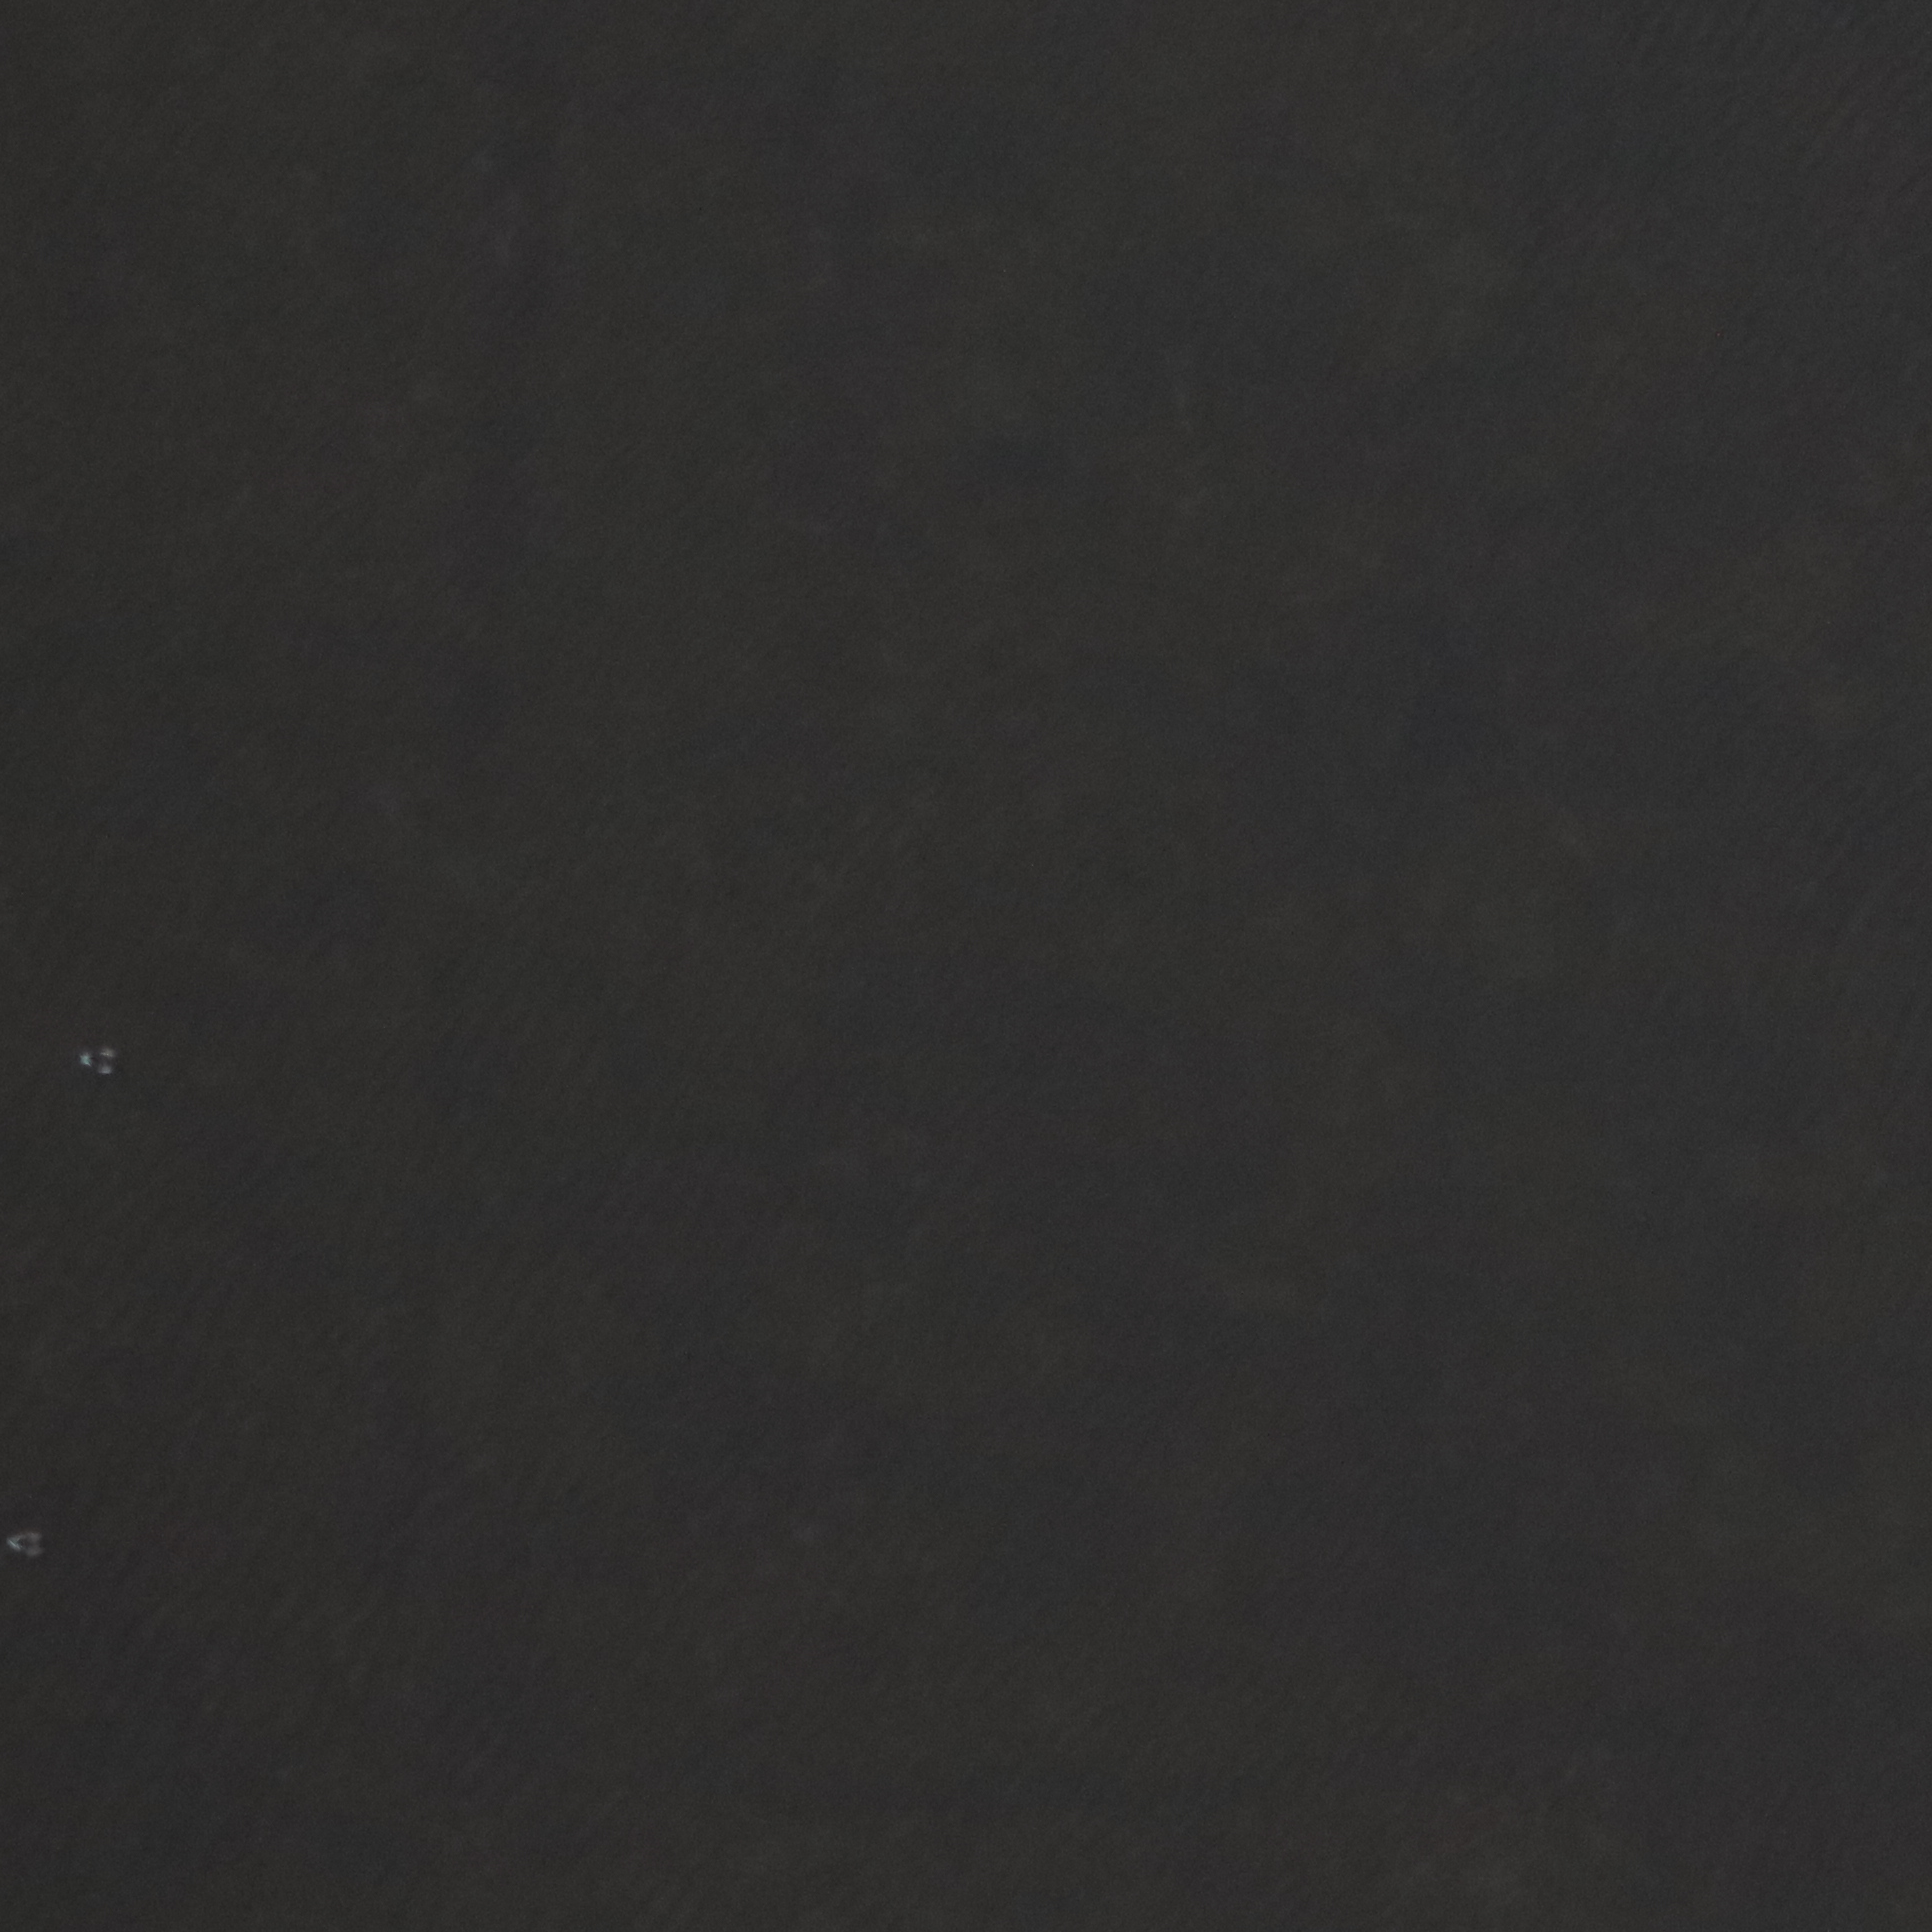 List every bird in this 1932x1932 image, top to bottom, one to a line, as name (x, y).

brant (103, 1060)
brant (30, 1541)